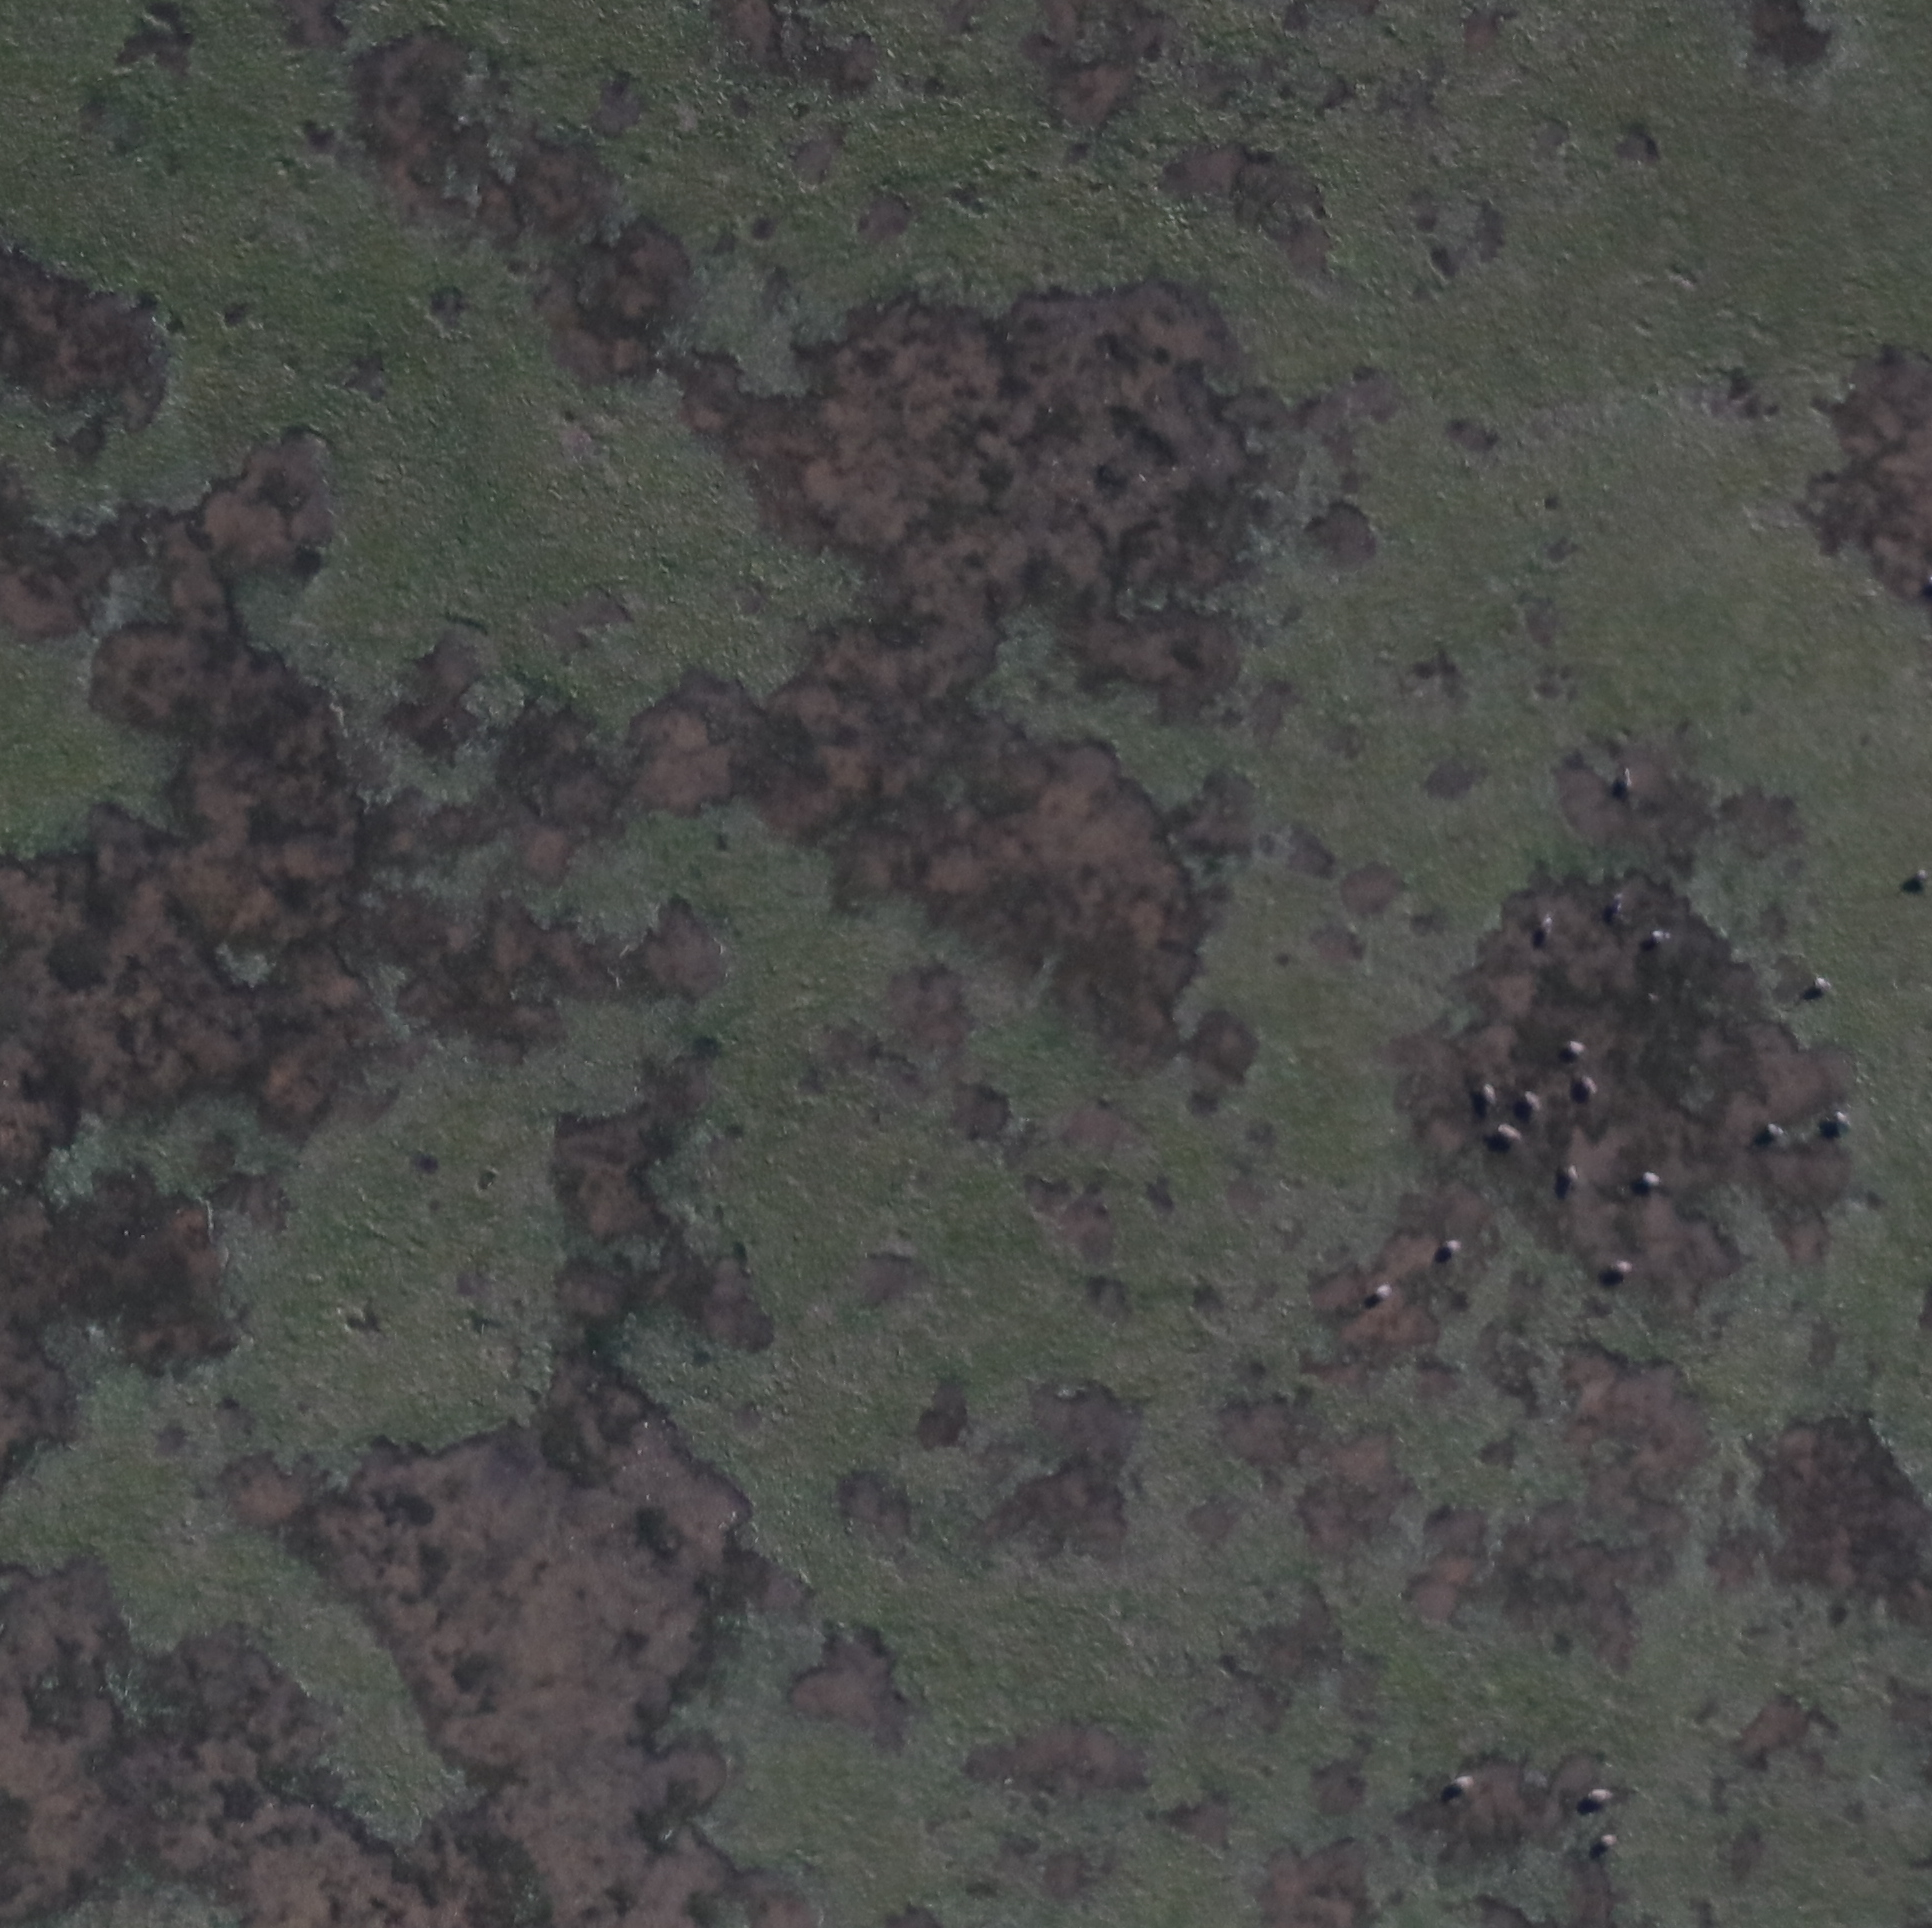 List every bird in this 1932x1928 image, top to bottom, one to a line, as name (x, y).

Canada goose (1624, 782)
brant (1923, 877)
brant (1618, 906)
brant (1545, 926)
brant (1657, 935)
brant (1825, 986)
Canada goose (1575, 1051)
Canada goose (1587, 1085)
Canada goose (1488, 1093)
Canada goose (1531, 1098)
brant (1845, 1117)
brant (1774, 1131)
Canada goose (1511, 1135)
Canada goose (1570, 1173)
Canada goose (1652, 1185)
Canada goose (1450, 1249)
Canada goose (1624, 1268)
Canada goose (1382, 1295)
Canada goose (1465, 1781)
Canada goose (1600, 1797)
Canada goose (1610, 1840)